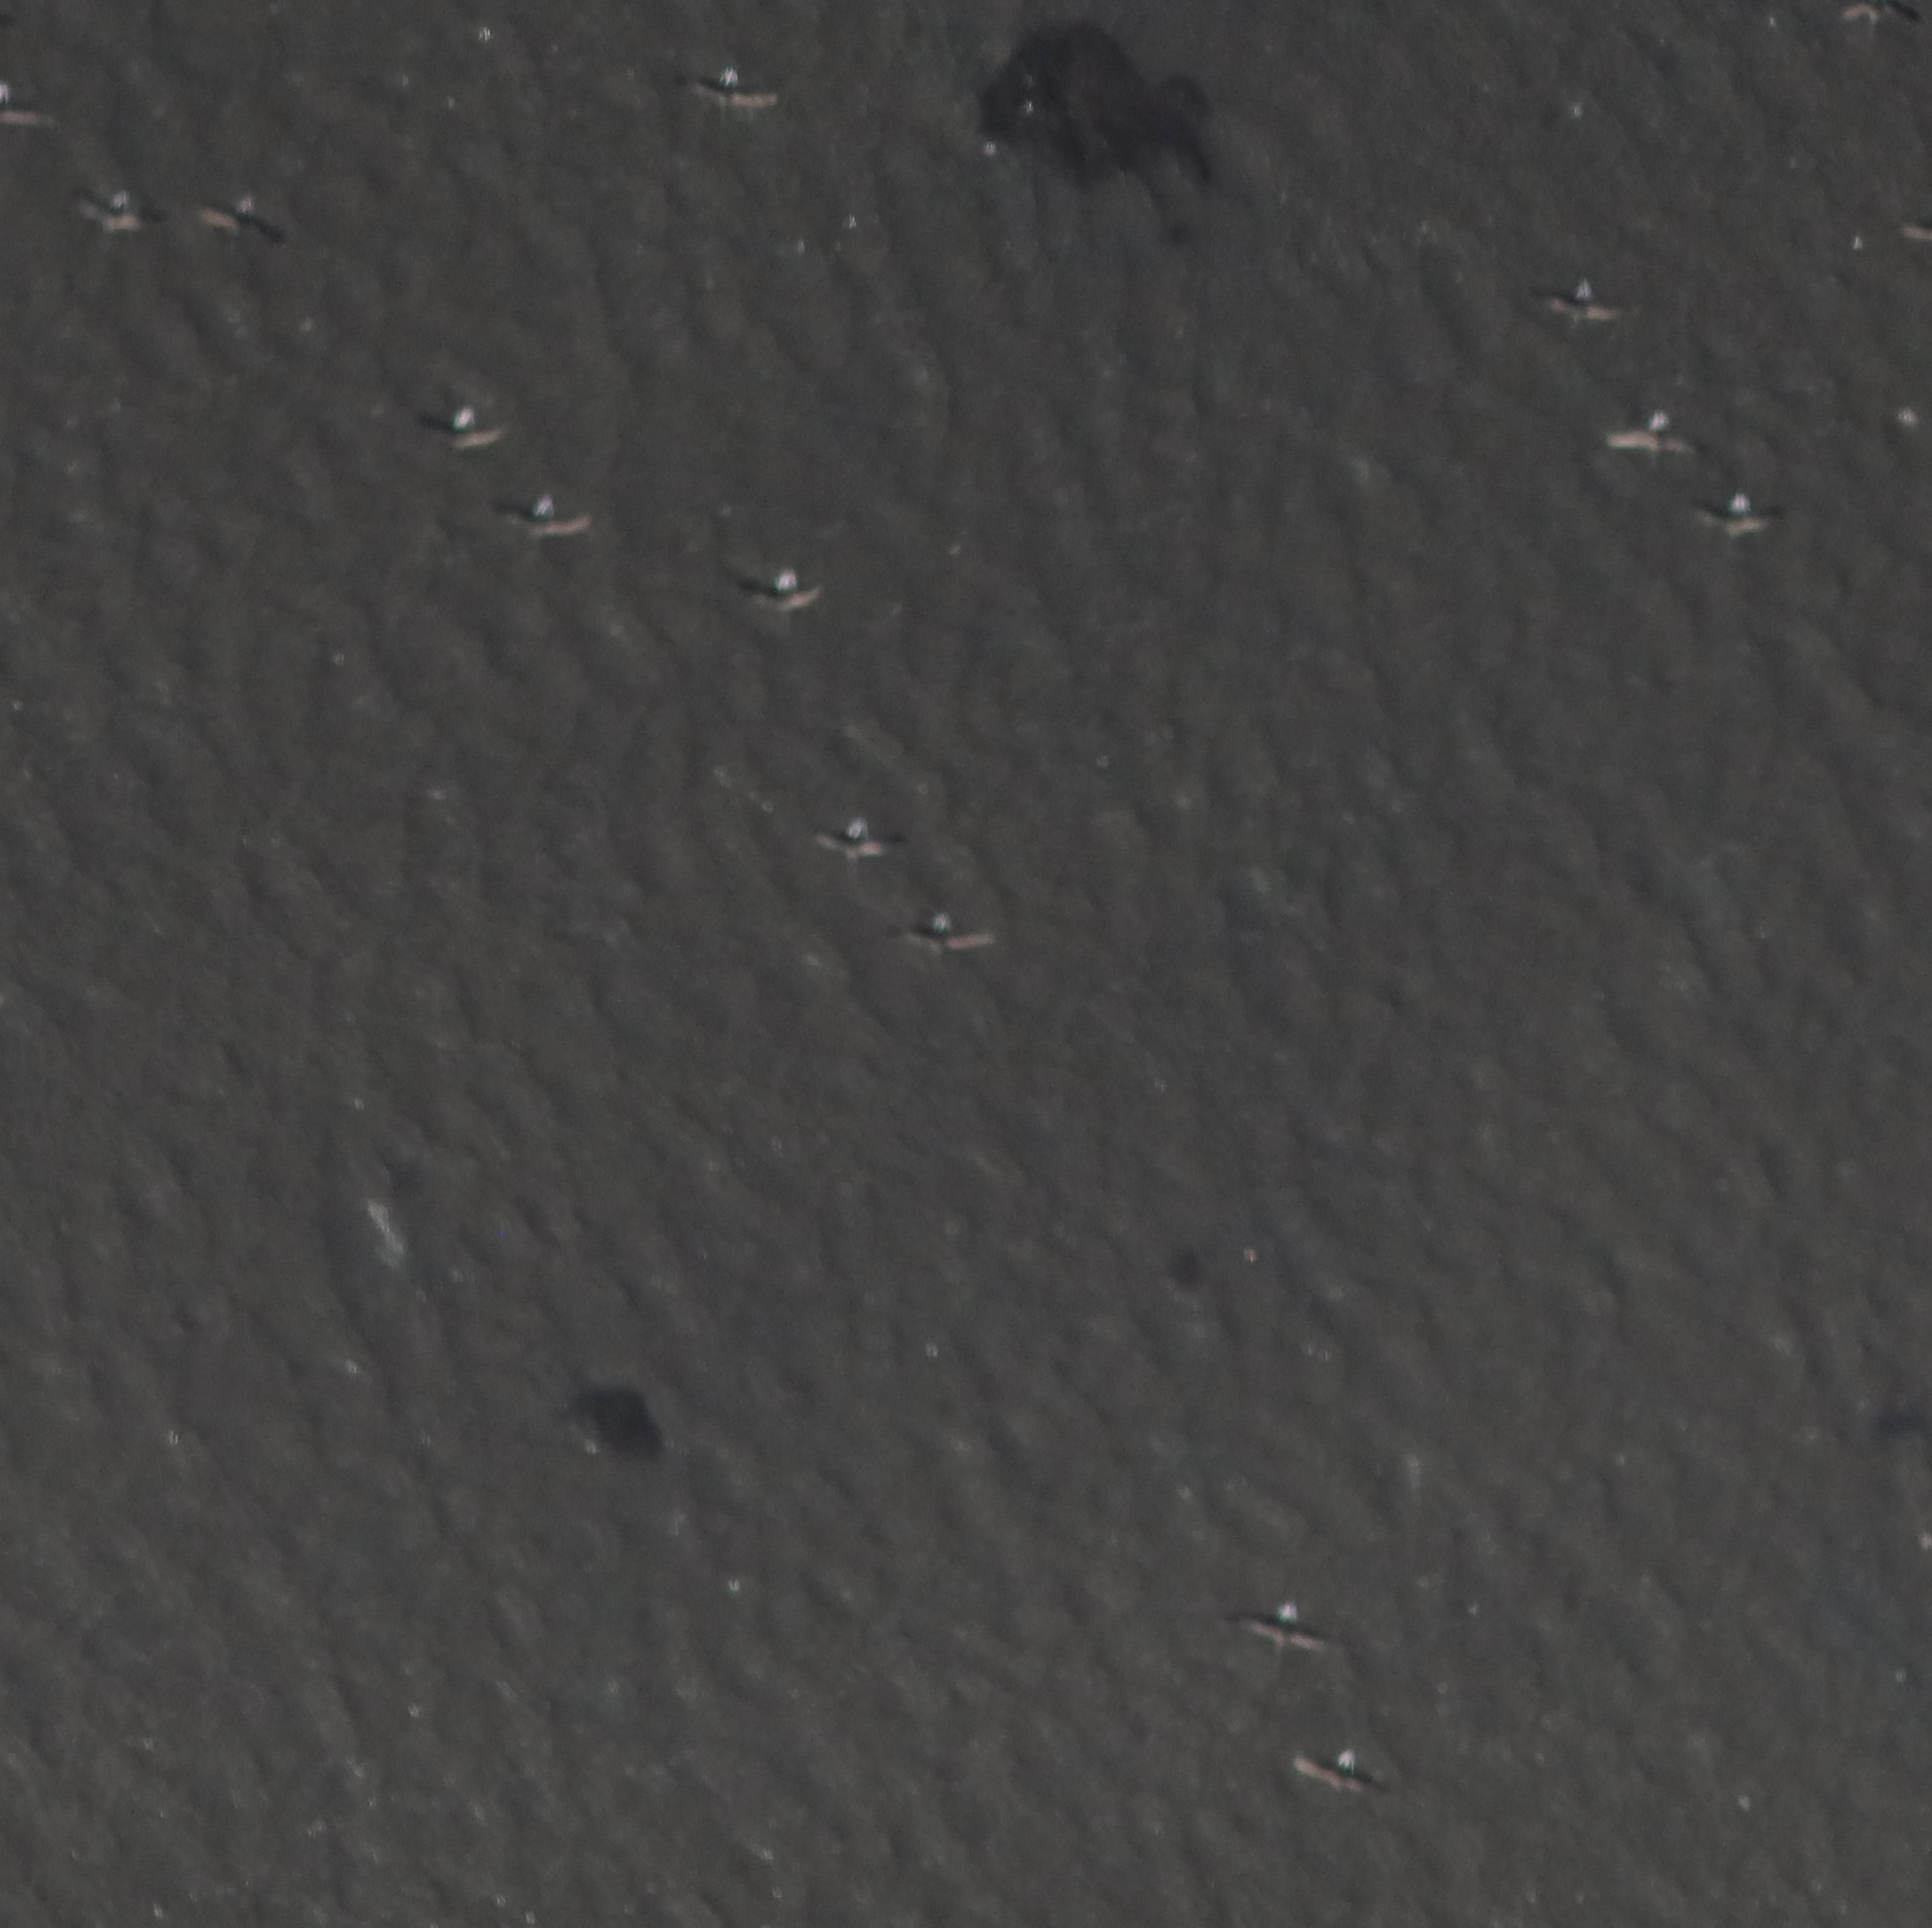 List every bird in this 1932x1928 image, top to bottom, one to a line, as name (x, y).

brant (1875, 6)
brant (724, 90)
brant (107, 212)
brant (242, 218)
brant (1582, 310)
brant (458, 432)
brant (1652, 439)
brant (535, 522)
brant (1738, 529)
brant (787, 593)
brant (857, 850)
brant (940, 939)
brant (1284, 1637)
brant (1339, 1773)